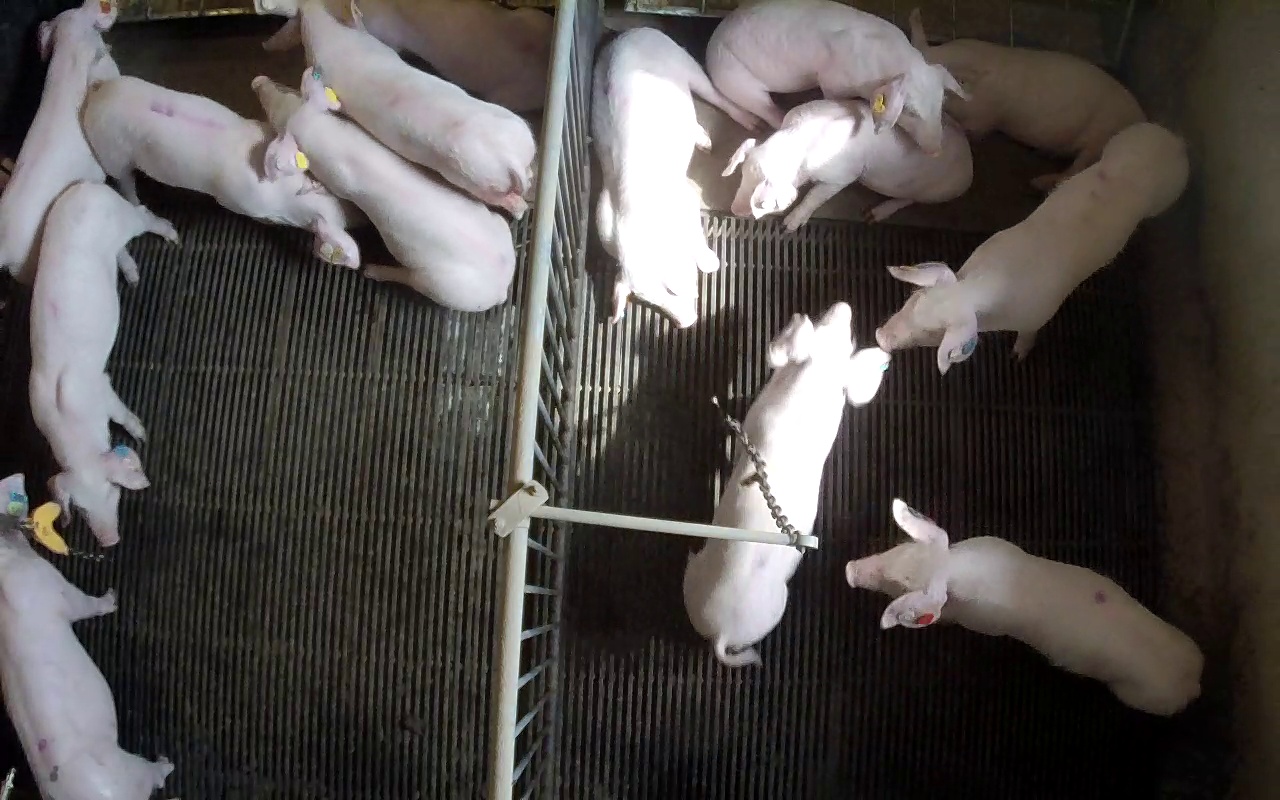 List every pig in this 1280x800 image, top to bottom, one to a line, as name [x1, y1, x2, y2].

pig [0, 0, 126, 287]
pig [256, 0, 536, 220]
pig [705, 1, 969, 159]
pig [259, 2, 554, 113]
pig [907, 9, 1149, 191]
pig [593, 28, 764, 331]
pig [84, 46, 367, 270]
pig [253, 66, 515, 310]
pig [720, 96, 973, 232]
pig [876, 125, 1190, 373]
pig [29, 181, 179, 548]
pig [682, 303, 890, 668]
pig [2, 476, 174, 799]
pig [847, 498, 1205, 715]